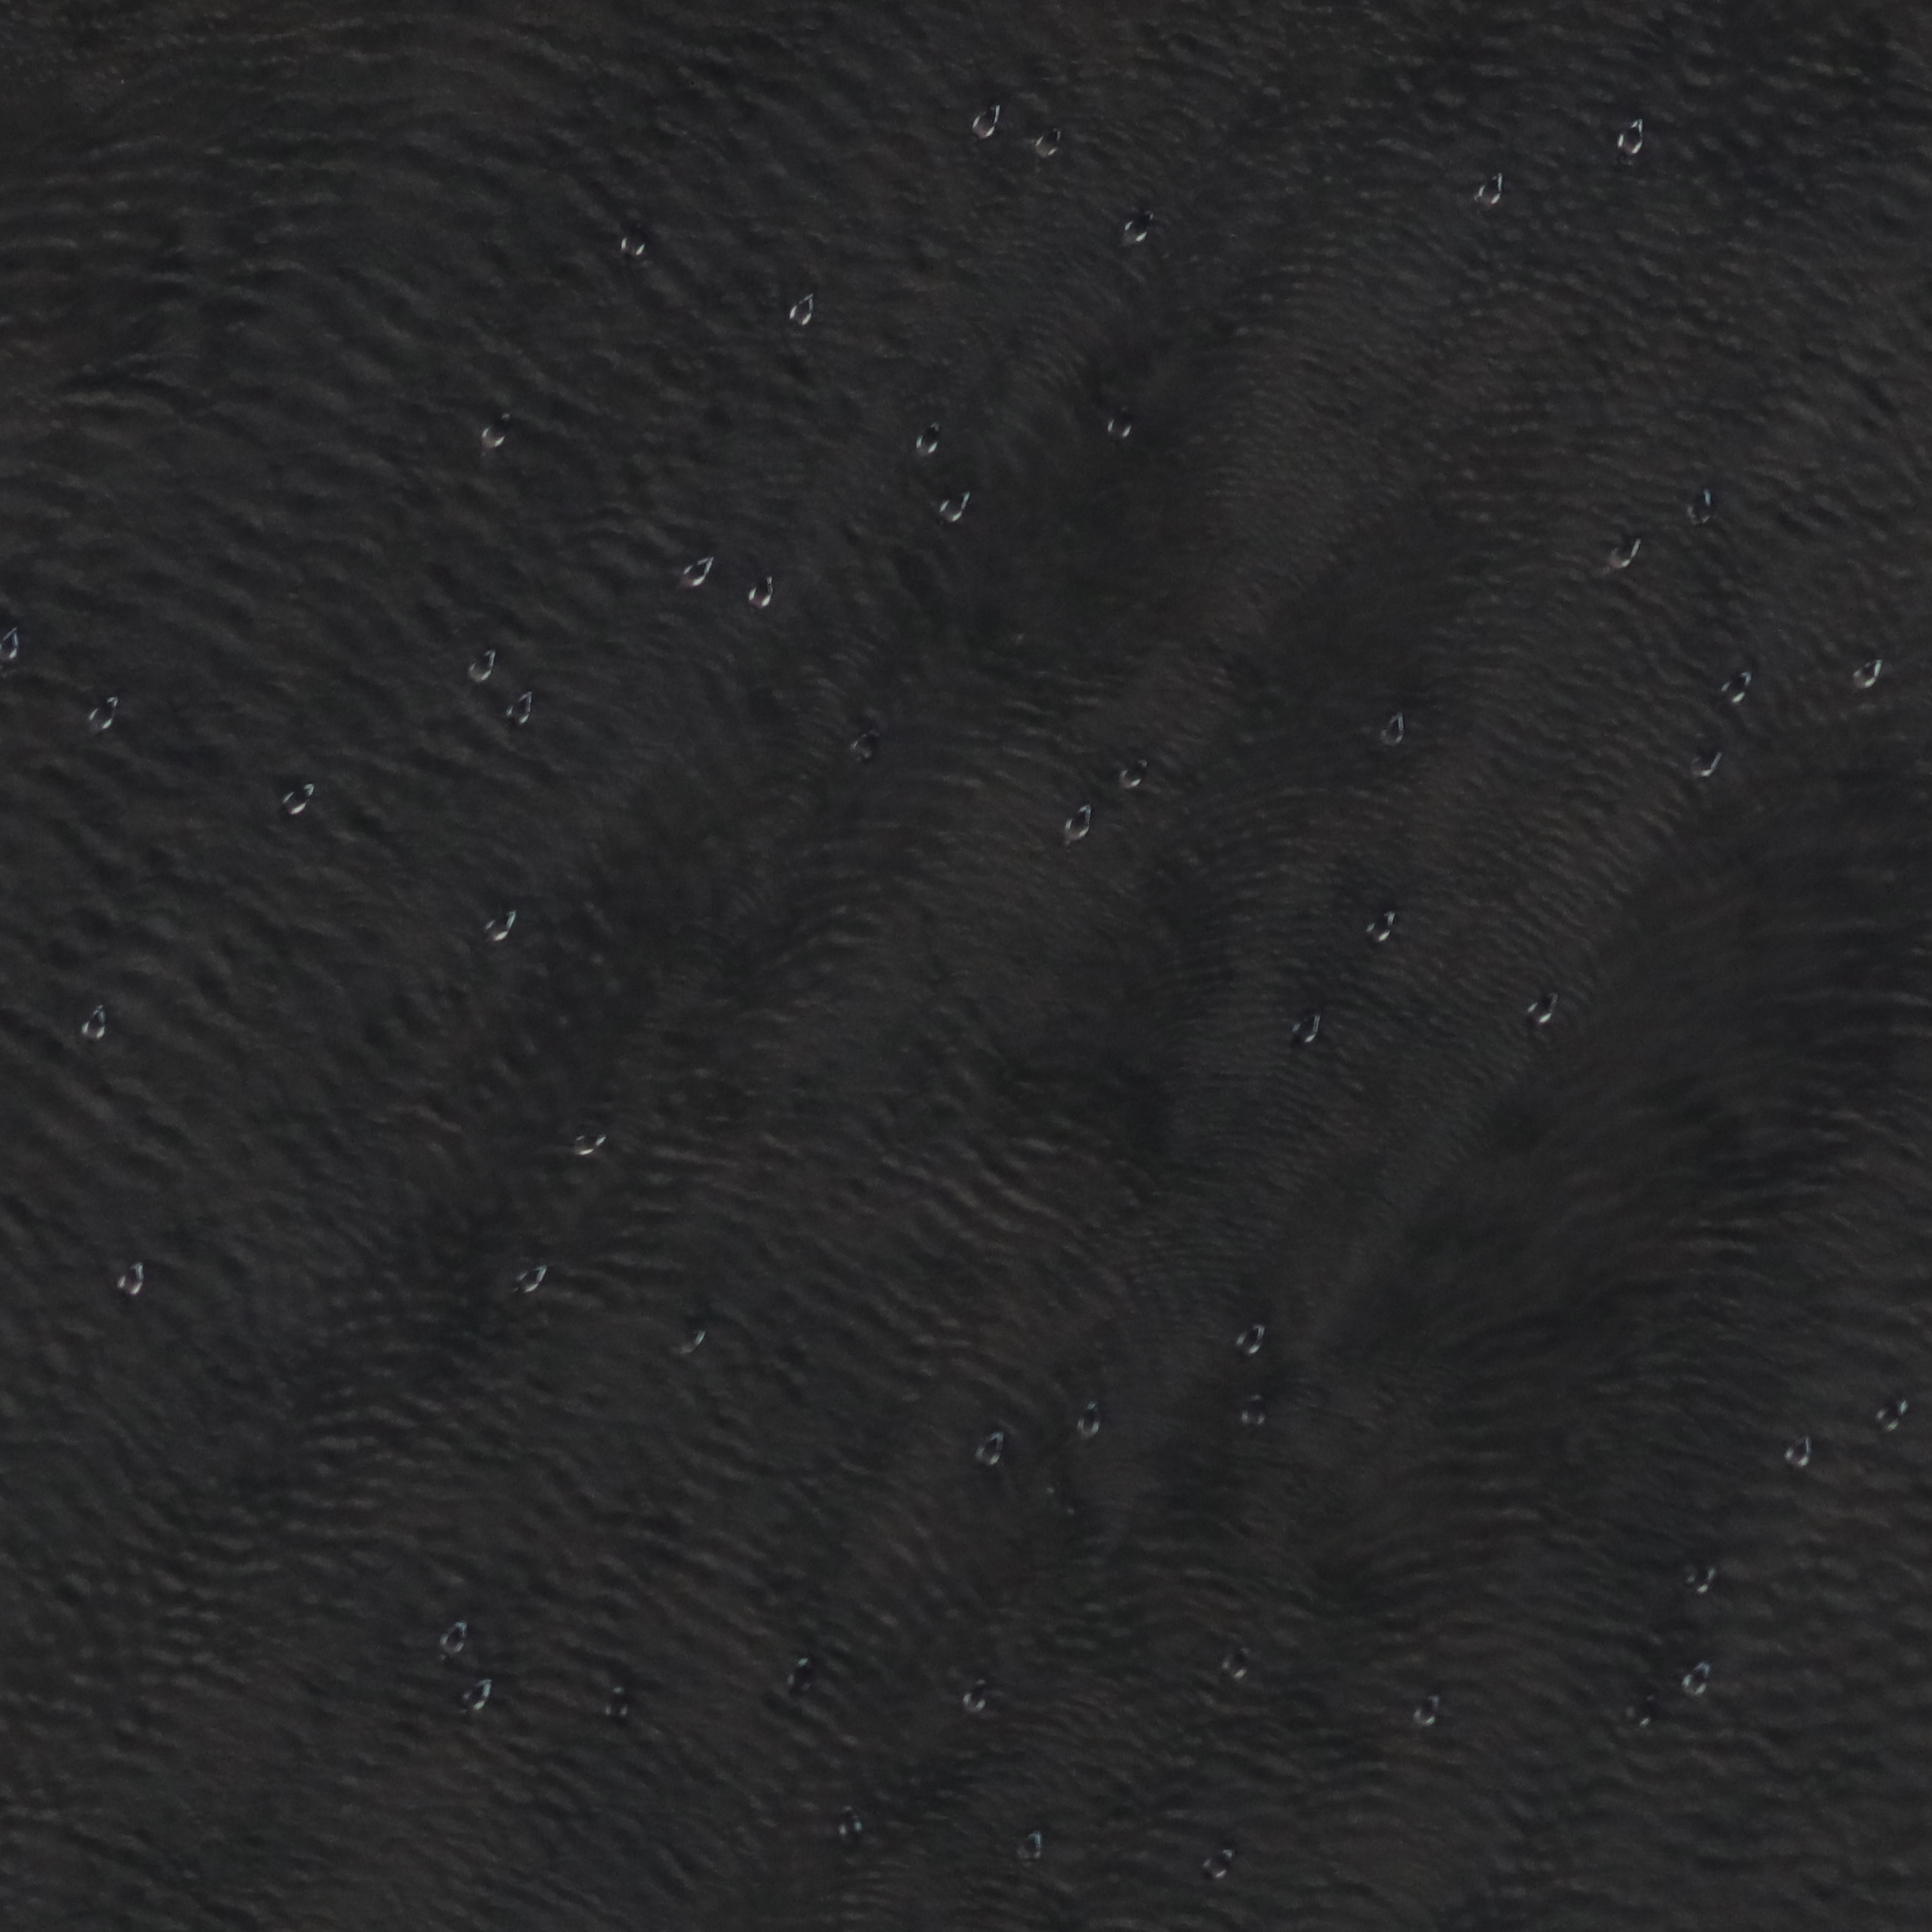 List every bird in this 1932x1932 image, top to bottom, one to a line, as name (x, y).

brant (987, 123)
brant (1628, 141)
brant (1046, 144)
brant (1488, 193)
brant (1139, 231)
brant (632, 245)
brant (803, 312)
brant (1122, 424)
brant (494, 435)
brant (932, 436)
brant (955, 510)
brant (1706, 513)
brant (1621, 553)
brant (695, 573)
brant (762, 592)
brant (6, 648)
brant (482, 668)
brant (1865, 675)
brant (1734, 691)
brant (522, 708)
brant (102, 717)
brant (1395, 732)
brant (865, 752)
brant (1707, 764)
brant (1131, 782)
brant (299, 799)
brant (1077, 826)
brant (500, 926)
brant (1381, 928)
brant (1540, 1012)
brant (94, 1025)
brant (1309, 1030)
brant (585, 1138)
brant (130, 1281)
brant (528, 1288)
brant (1251, 1340)
brant (692, 1345)
brant (1259, 1413)
brant (1890, 1413)
brant (1089, 1419)
brant (991, 1449)
brant (1796, 1451)
brant (1699, 1580)
brant (455, 1639)
brant (1235, 1668)
brant (801, 1674)
brant (1698, 1679)
brant (480, 1694)
brant (976, 1699)
brant (607, 1708)
brant (1430, 1709)
brant (1641, 1716)
brant (845, 1835)
brant (1038, 1839)
brant (1220, 1863)